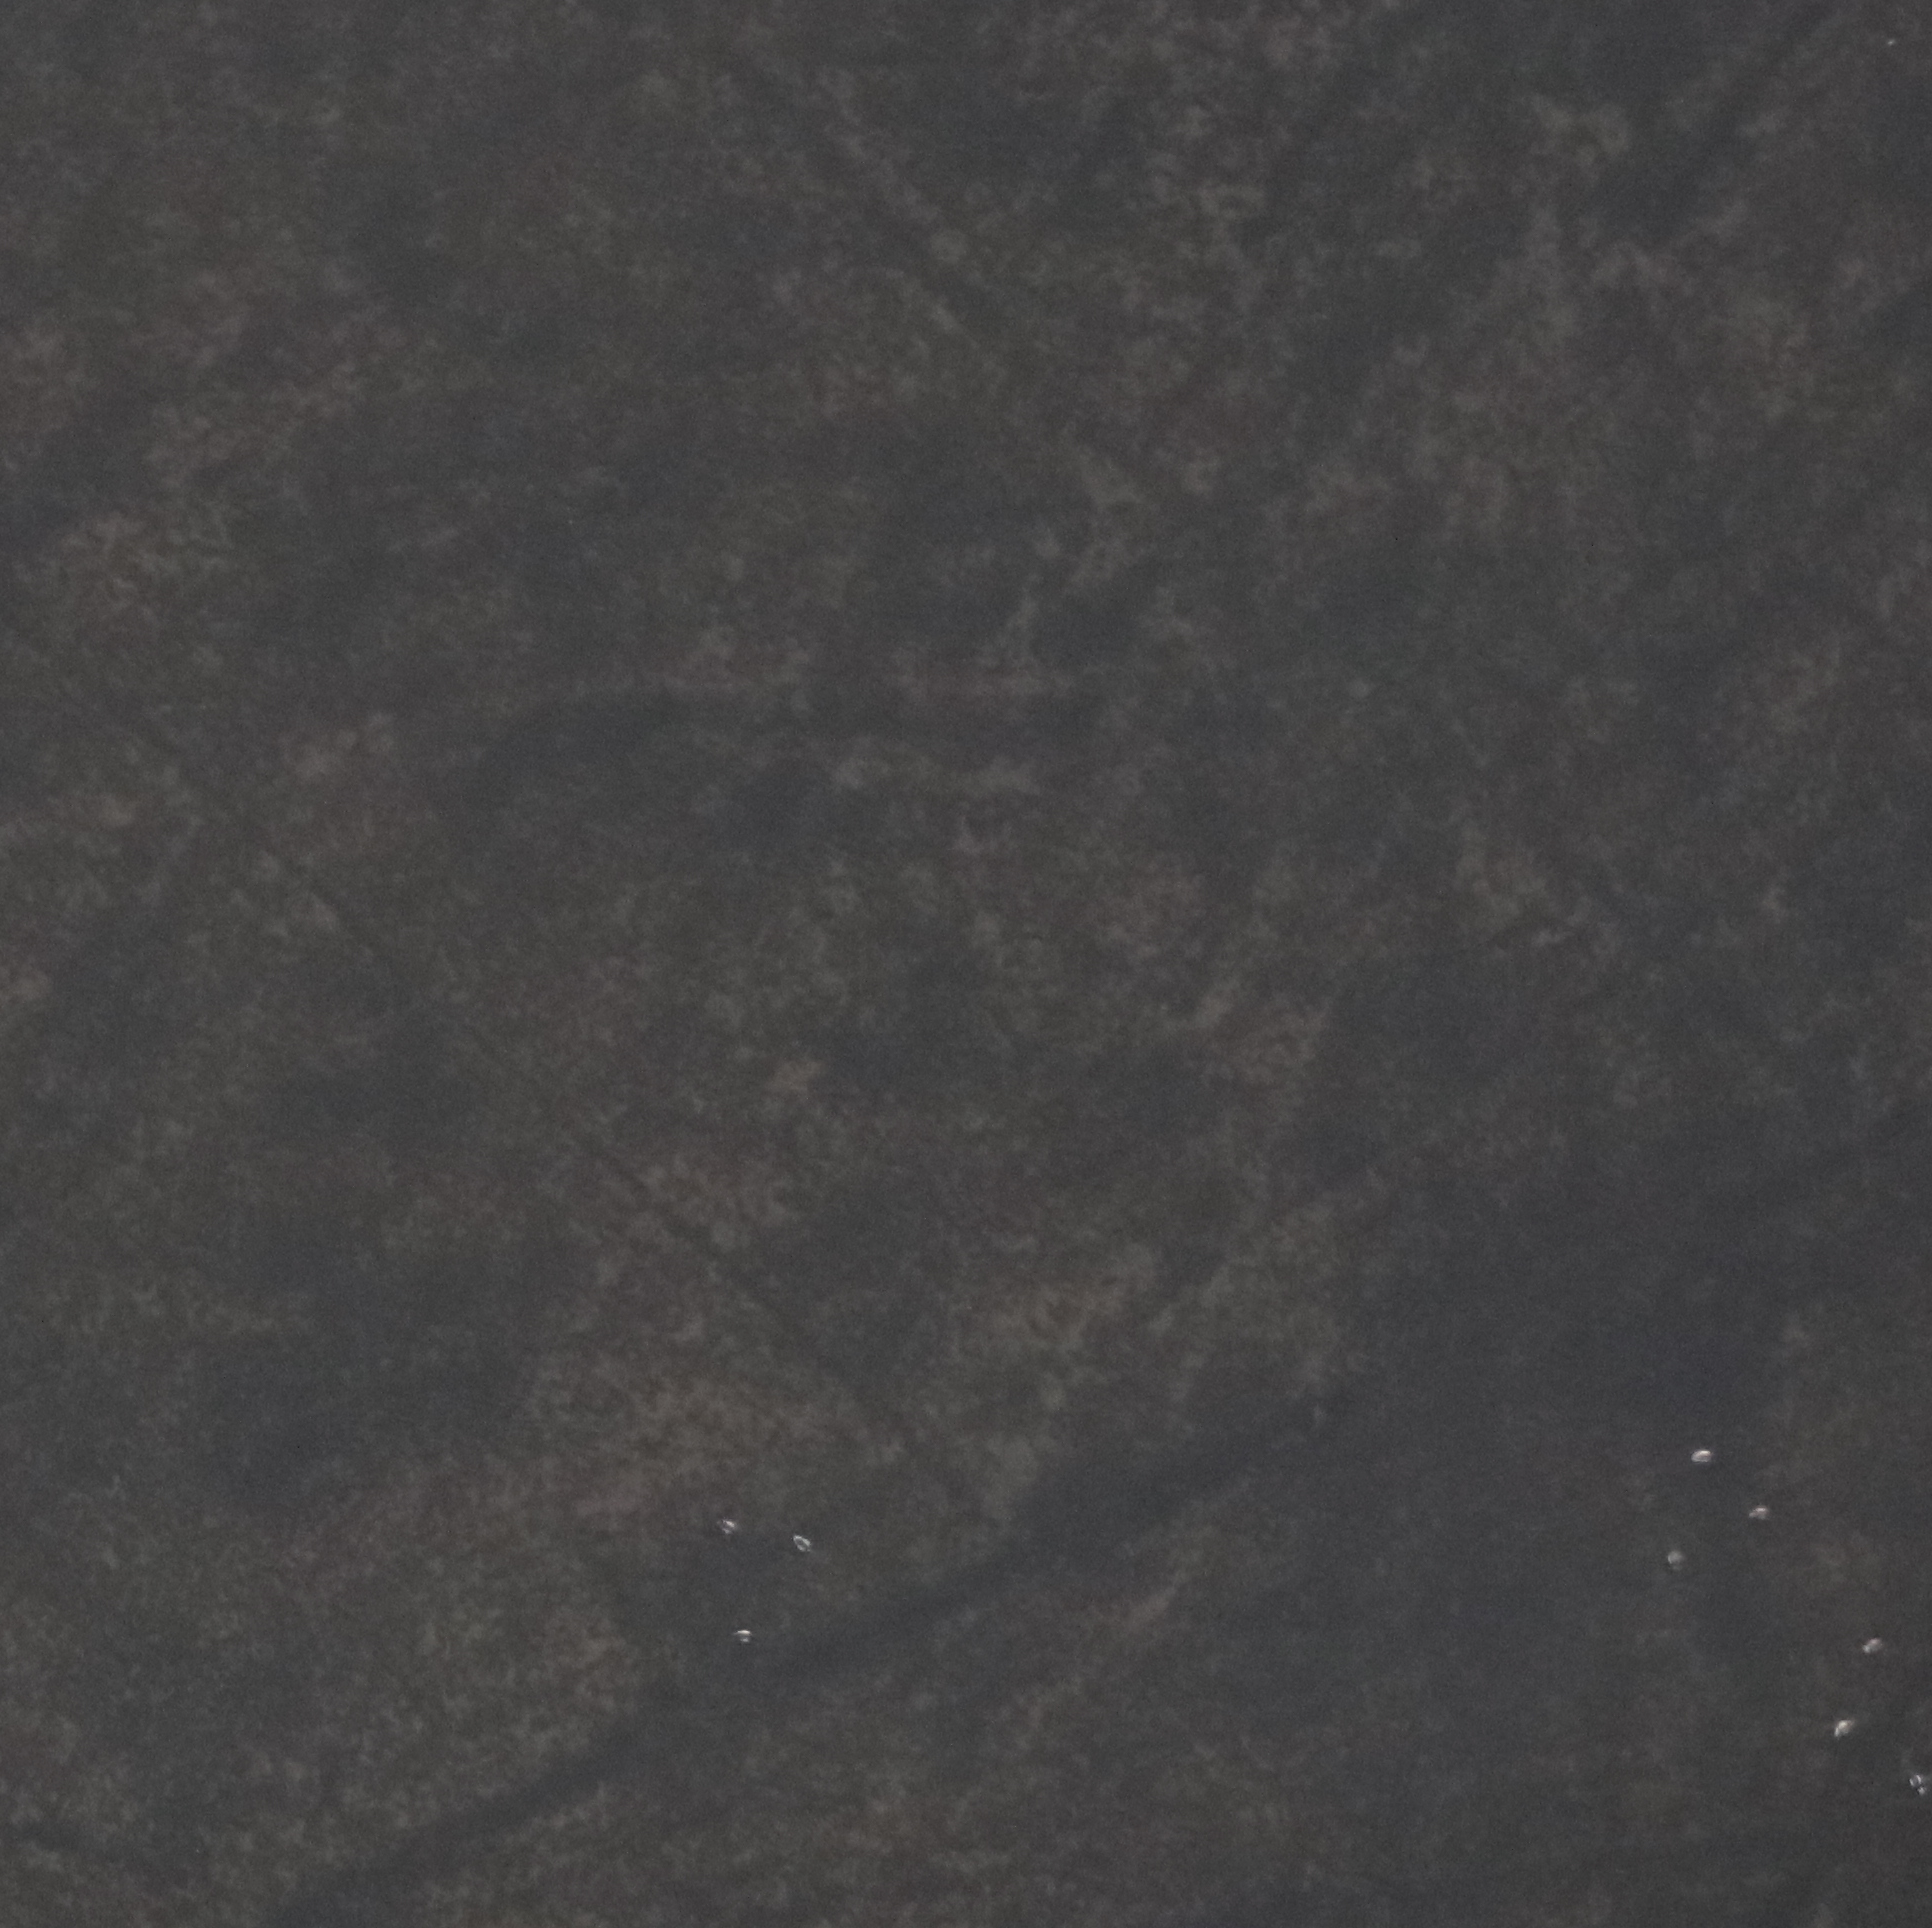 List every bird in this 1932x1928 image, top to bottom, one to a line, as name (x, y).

brant (1707, 1446)
brant (1761, 1517)
brant (728, 1522)
brant (805, 1537)
brant (1674, 1548)
brant (745, 1636)
brant (1875, 1638)
brant (1851, 1724)
brant (1924, 1787)